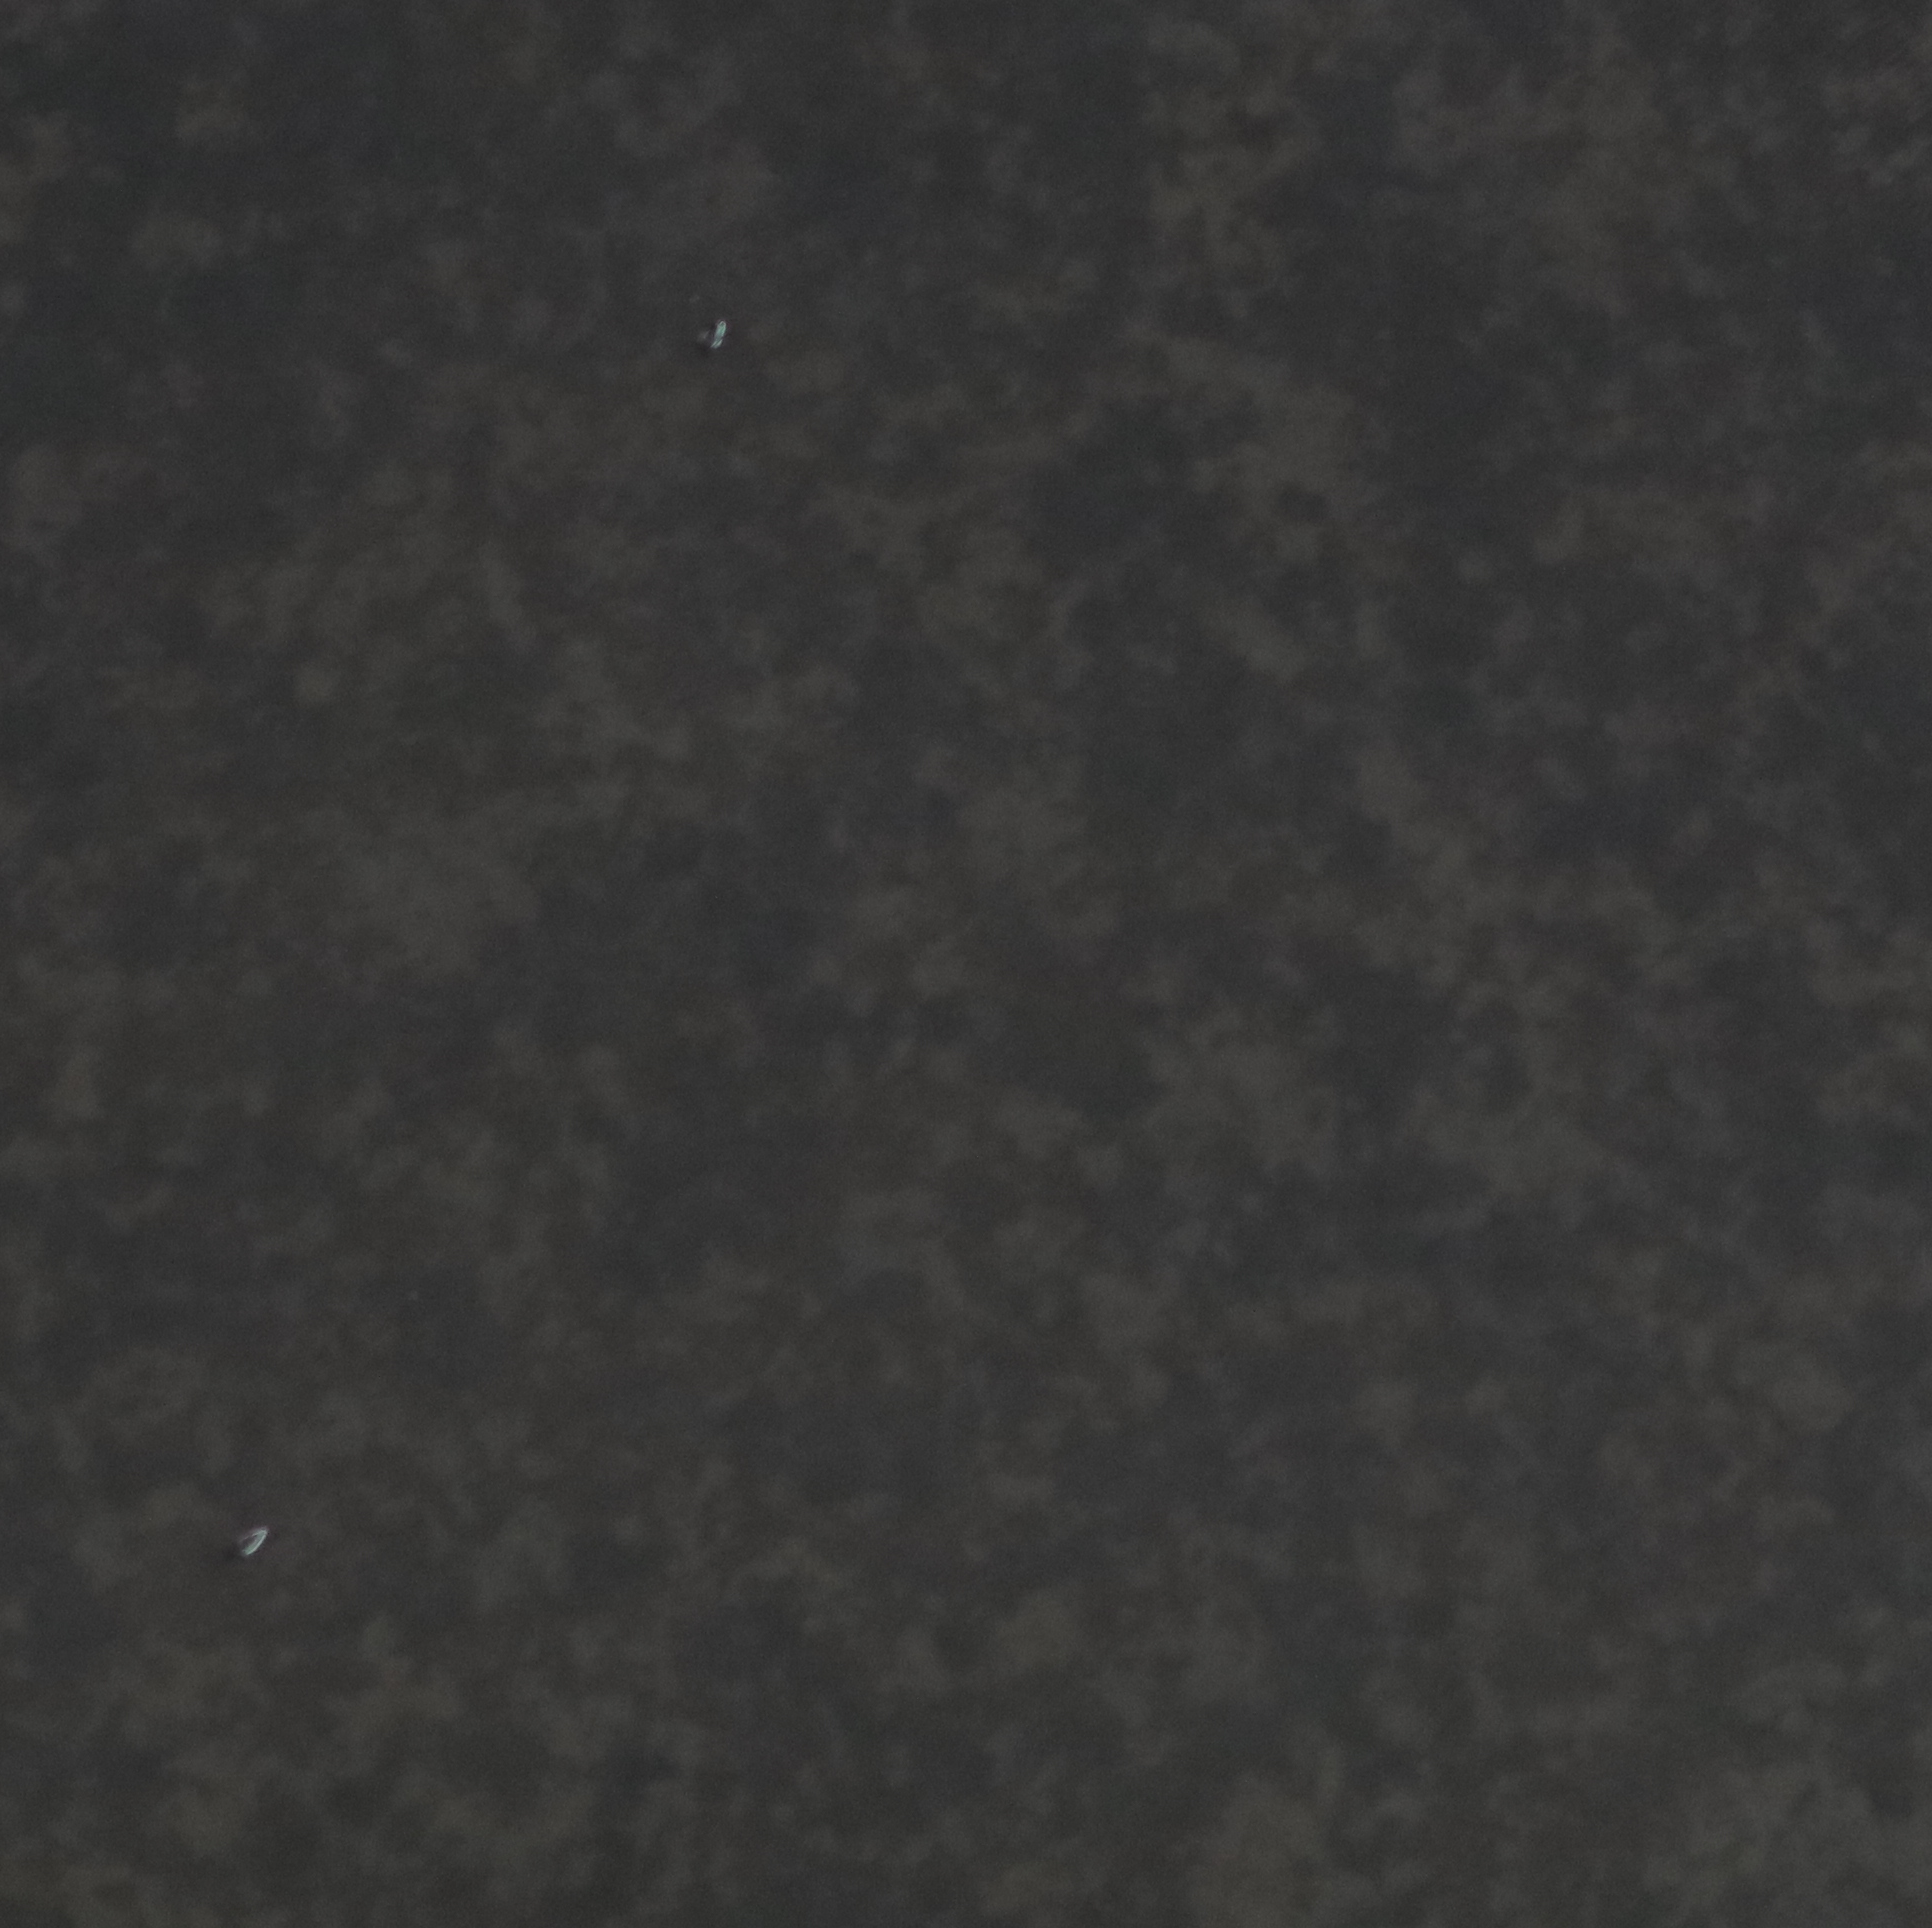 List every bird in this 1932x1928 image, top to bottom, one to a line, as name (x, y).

brant (711, 337)
brant (247, 1546)